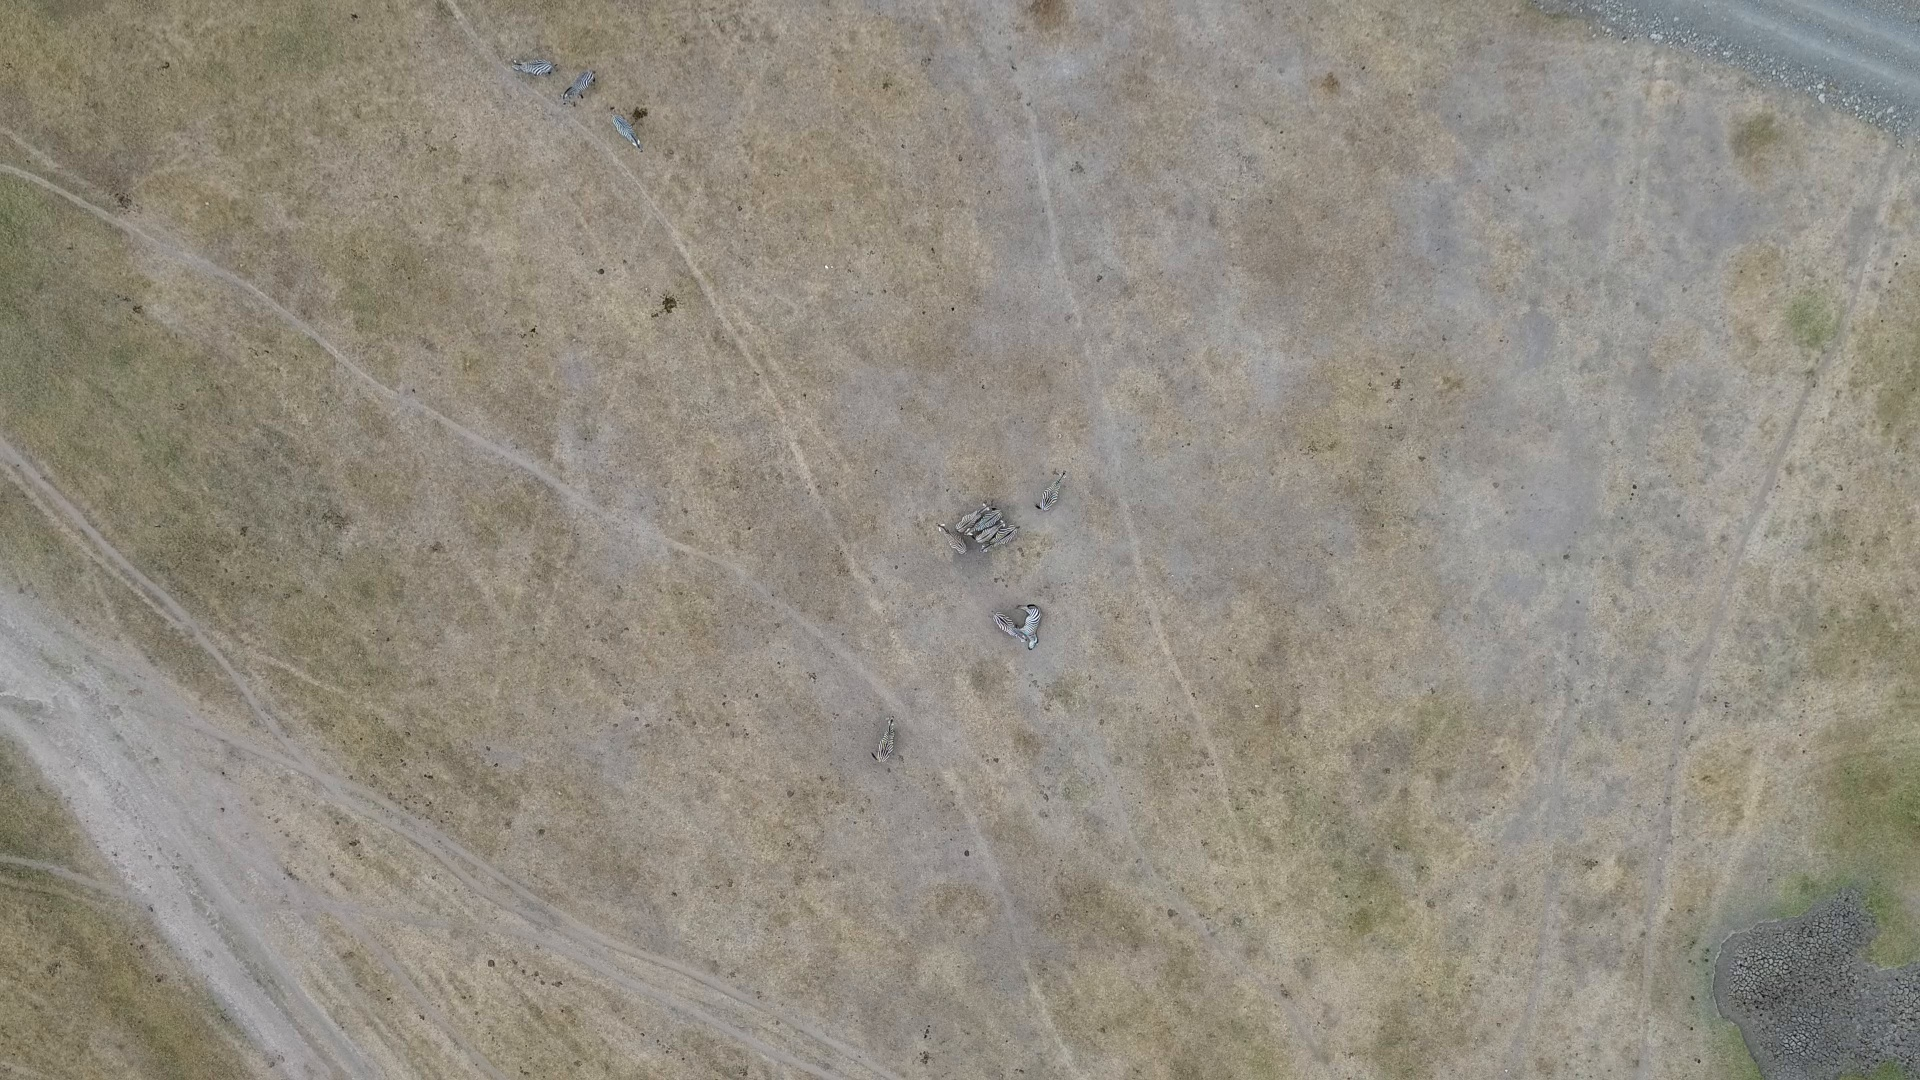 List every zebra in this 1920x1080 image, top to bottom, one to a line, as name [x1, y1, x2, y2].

zebra [512, 59, 554, 75]
zebra [560, 72, 595, 106]
zebra [613, 115, 643, 152]
zebra [1040, 472, 1065, 509]
zebra [955, 505, 990, 532]
zebra [965, 510, 1006, 537]
zebra [976, 519, 1007, 543]
zebra [937, 523, 967, 560]
zebra [978, 526, 1021, 554]
zebra [972, 528, 991, 554]
zebra [1022, 605, 1041, 652]
zebra [992, 611, 1029, 643]
zebra [876, 714, 896, 763]